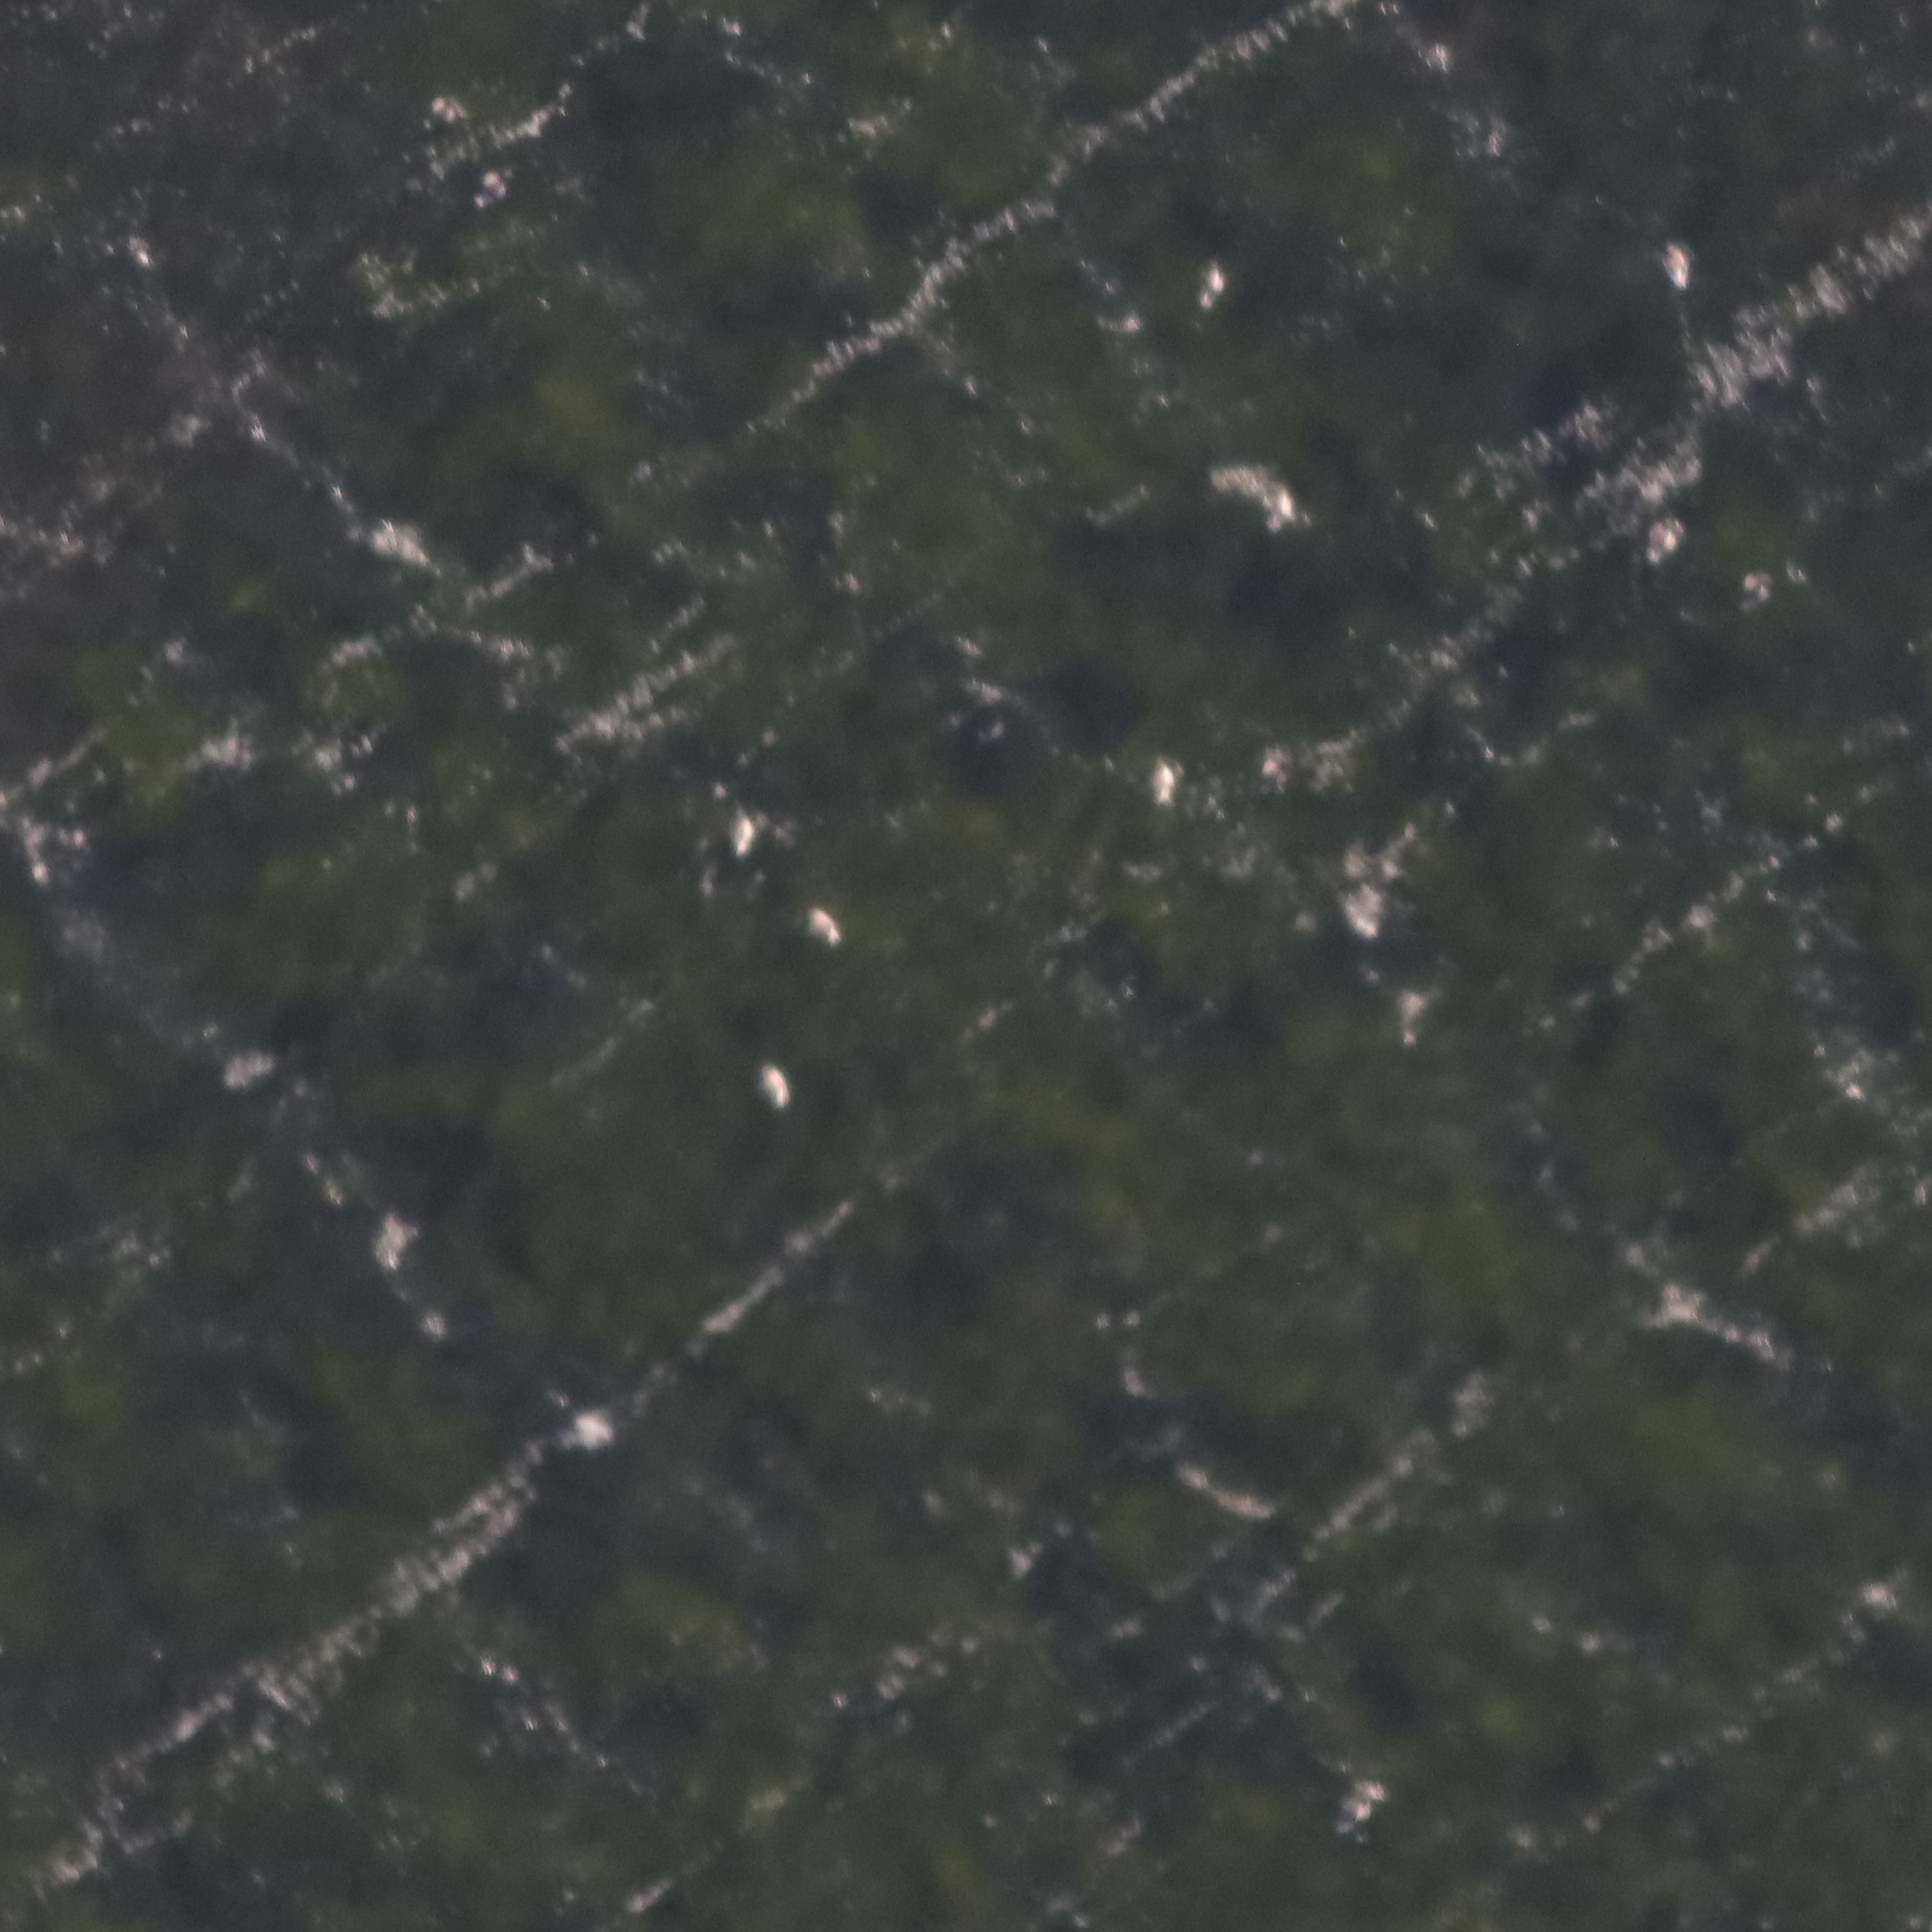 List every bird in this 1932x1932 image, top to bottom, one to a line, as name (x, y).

brant (441, 112)
brant (491, 183)
brant (1675, 261)
brant (1212, 286)
brant (1277, 507)
brant (1664, 544)
brant (1759, 591)
brant (1272, 777)
brant (1166, 784)
other bird (742, 826)
other bird (820, 930)
other bird (777, 1085)
brant (1355, 1815)